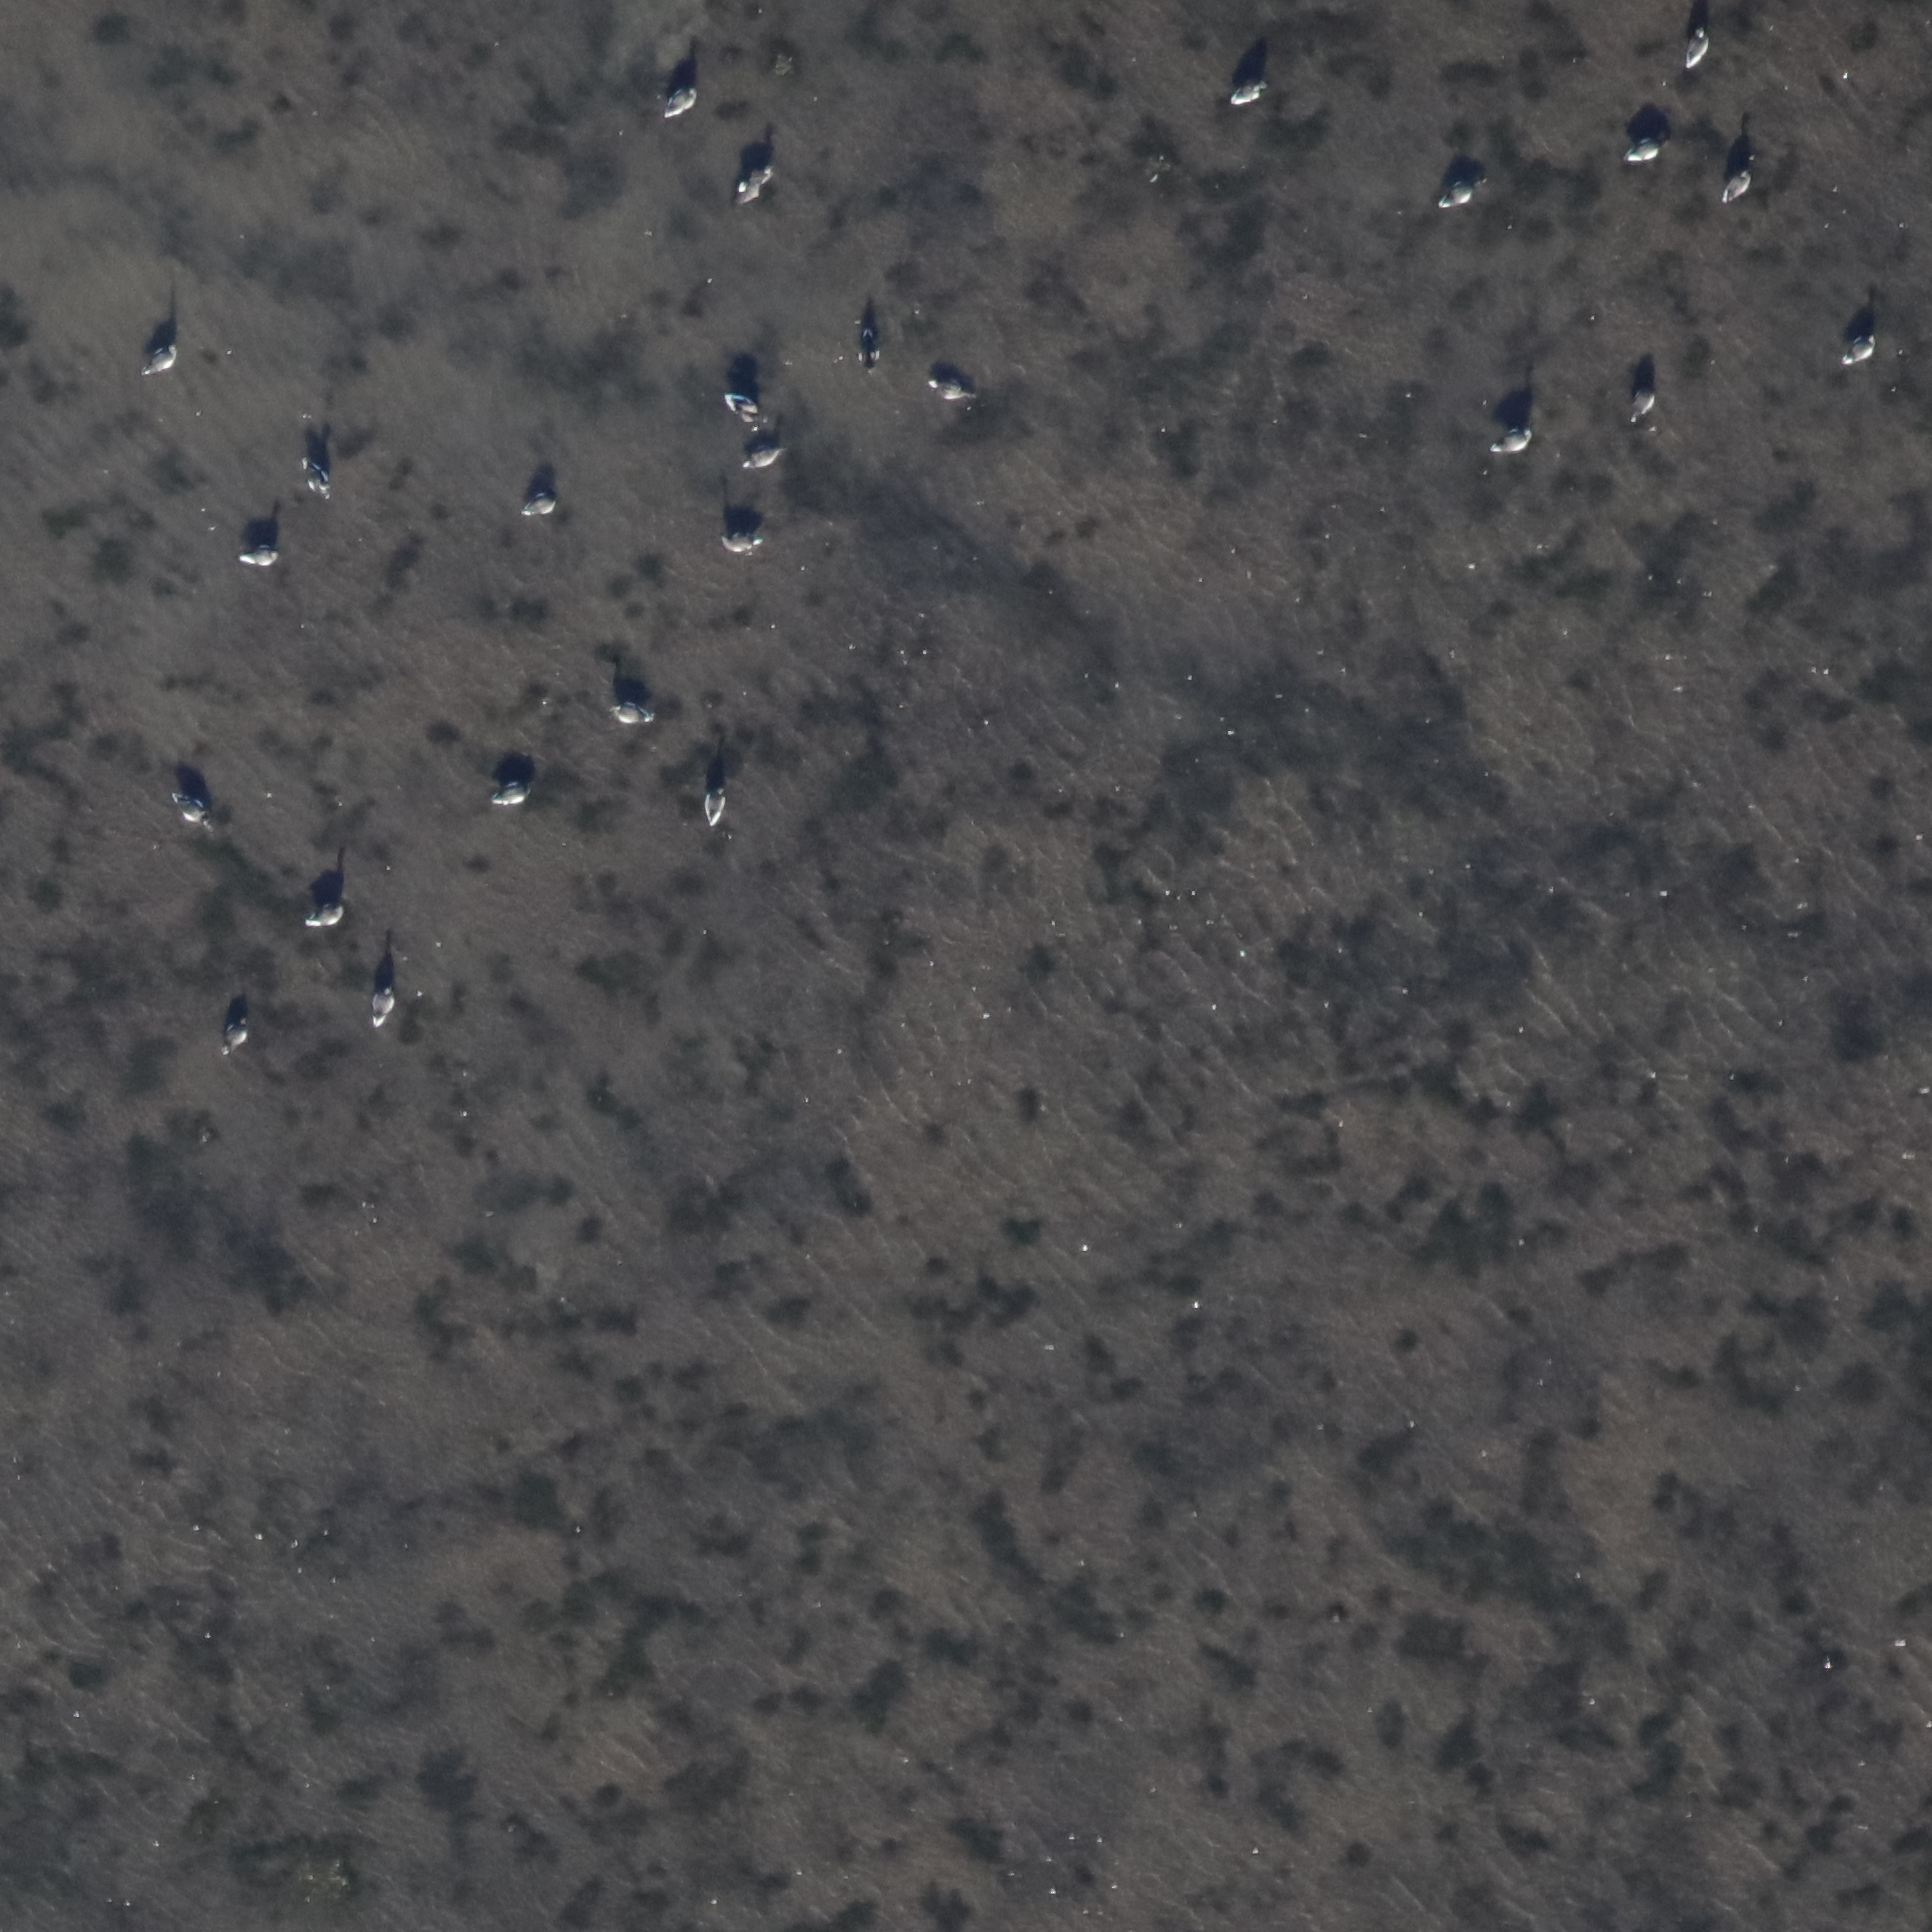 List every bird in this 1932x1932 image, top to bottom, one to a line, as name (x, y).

brant (1698, 50)
brant (1246, 93)
brant (678, 100)
brant (1644, 151)
brant (752, 185)
brant (1736, 185)
brant (1460, 193)
brant (1860, 349)
brant (869, 353)
brant (164, 363)
brant (954, 392)
brant (1642, 403)
brant (745, 410)
brant (1512, 441)
brant (766, 456)
brant (317, 480)
brant (539, 502)
brant (742, 541)
brant (262, 554)
brant (631, 711)
brant (510, 793)
brant (714, 807)
brant (196, 811)
brant (325, 916)
brant (384, 1003)
brant (236, 1035)